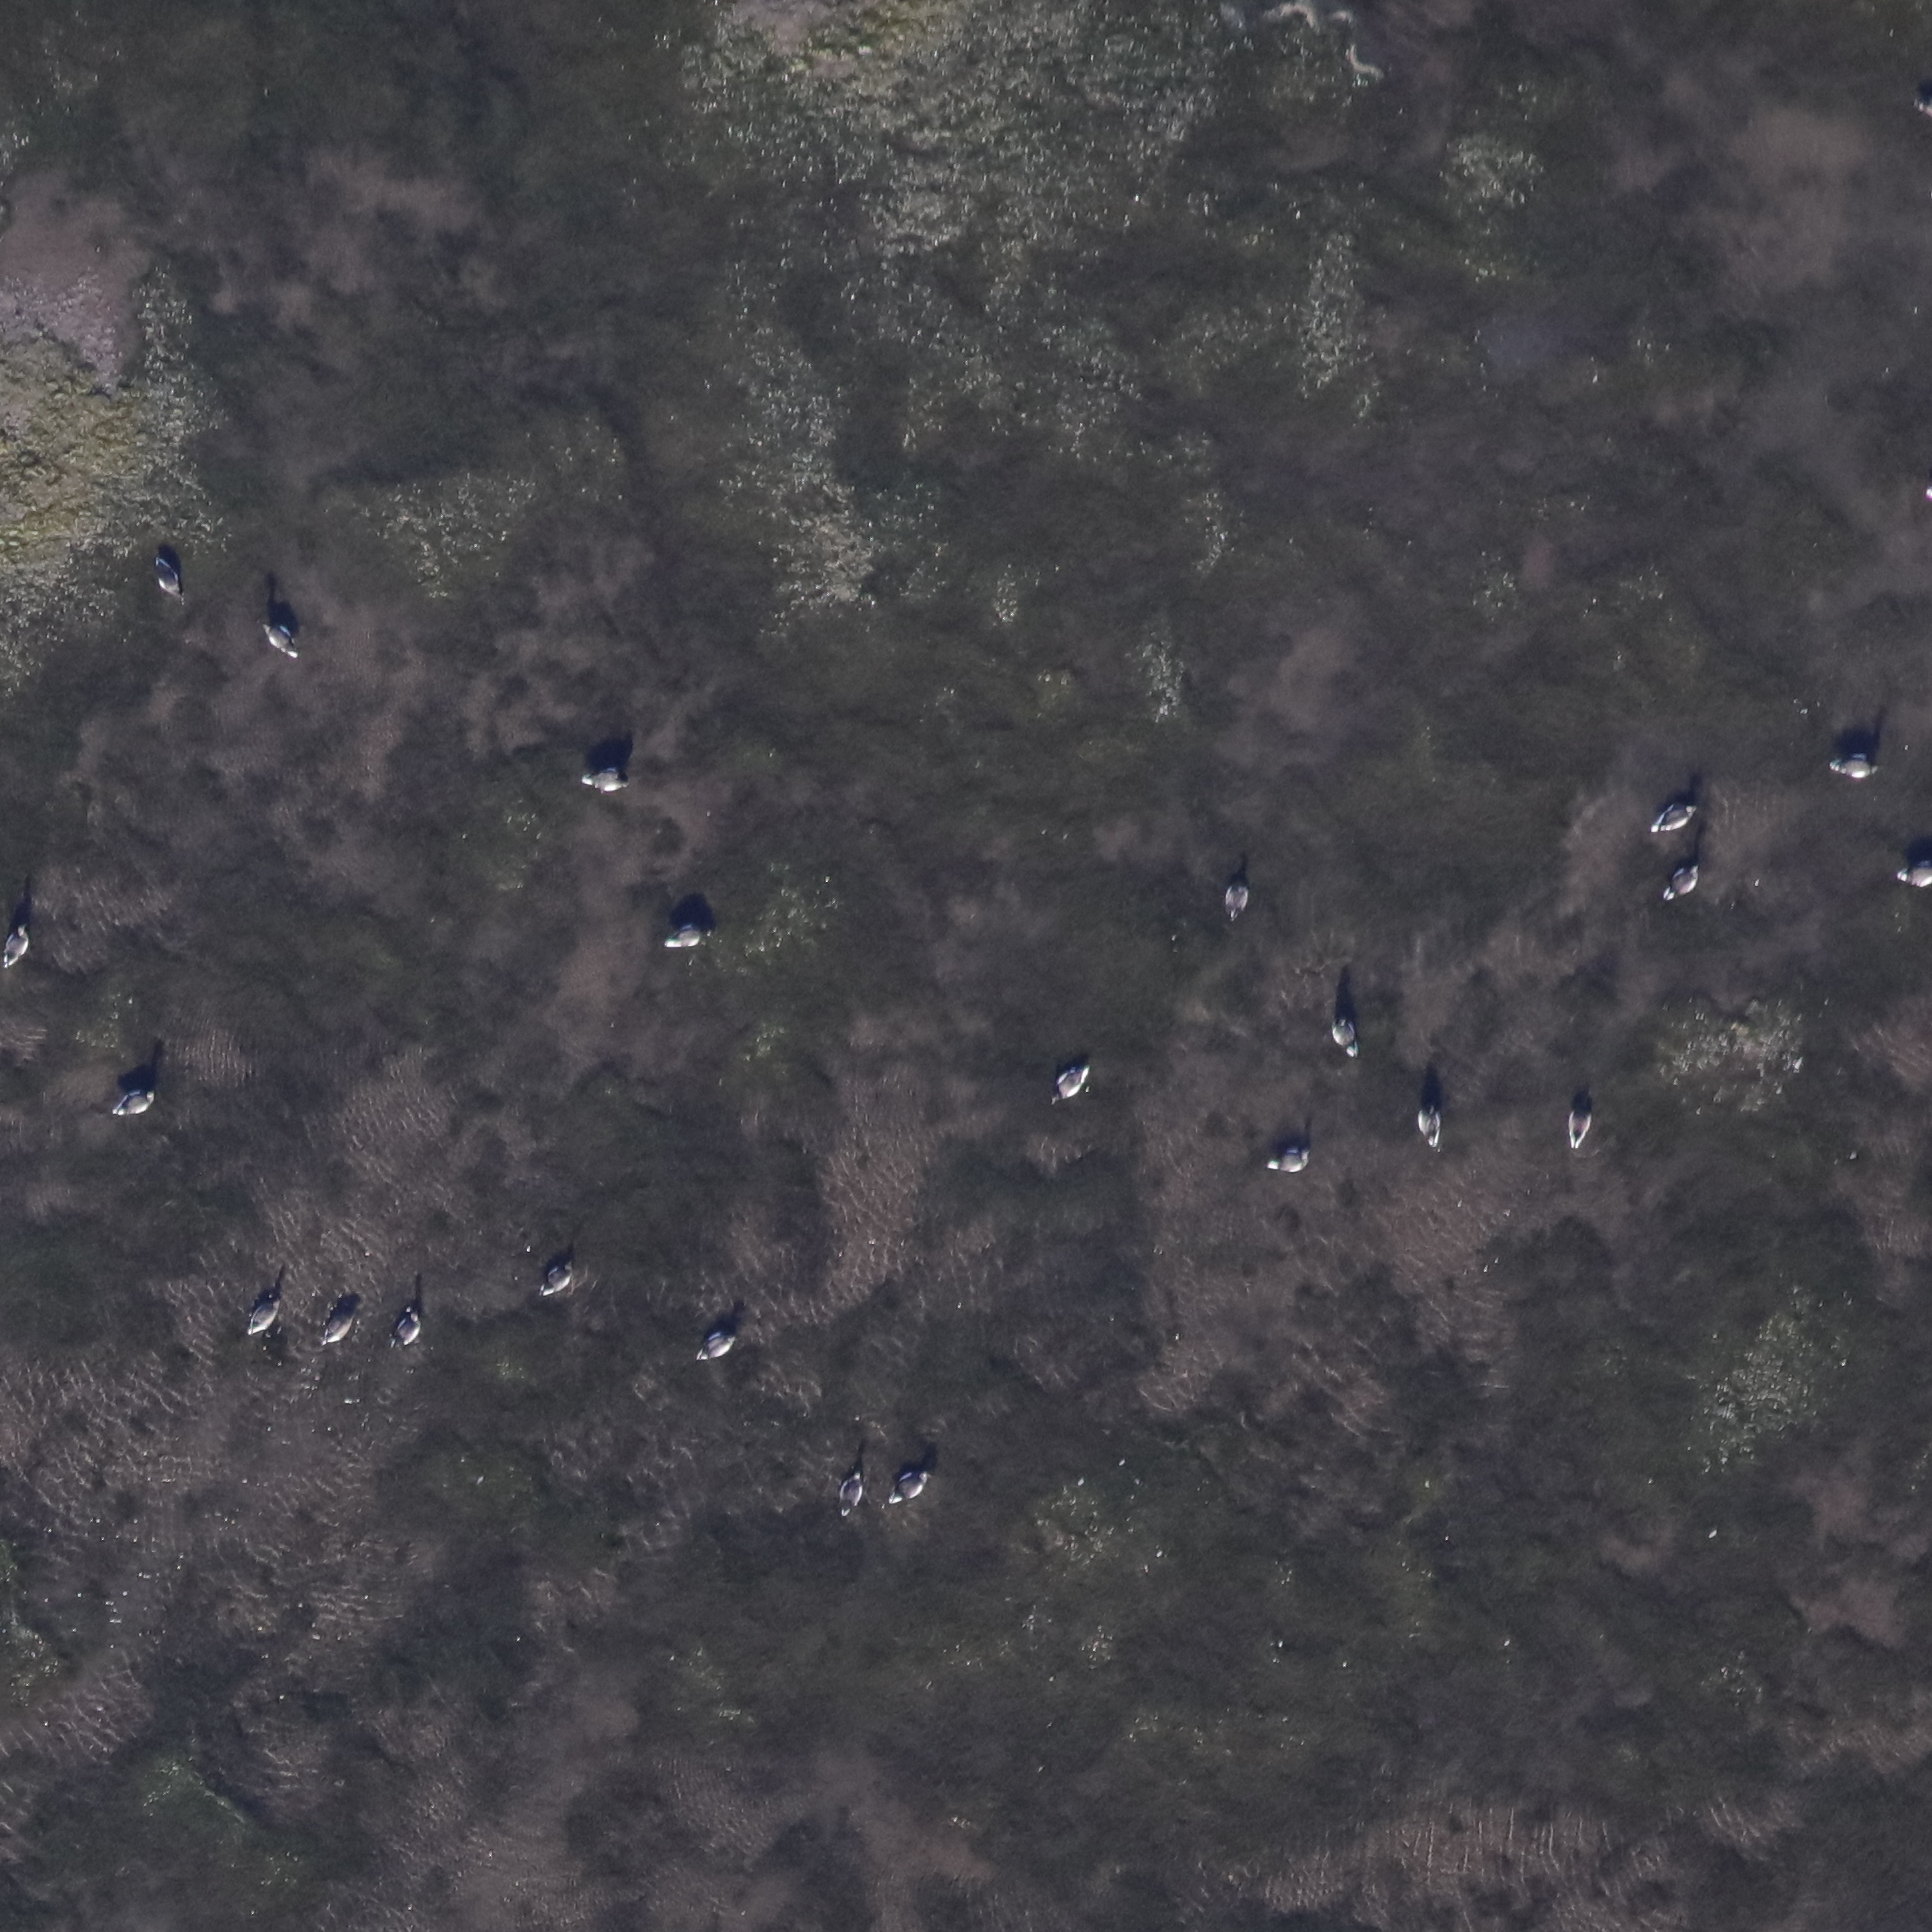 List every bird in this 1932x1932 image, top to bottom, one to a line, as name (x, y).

brant (170, 579)
brant (280, 637)
brant (1855, 766)
brant (605, 779)
brant (1674, 818)
brant (1922, 873)
brant (1681, 880)
brant (1236, 898)
brant (688, 936)
brant (17, 944)
brant (1344, 1033)
brant (1071, 1083)
brant (136, 1102)
brant (1429, 1122)
brant (1579, 1126)
brant (1290, 1160)
brant (557, 1281)
brant (264, 1317)
brant (339, 1326)
brant (408, 1327)
brant (718, 1344)
brant (909, 1486)
brant (850, 1492)